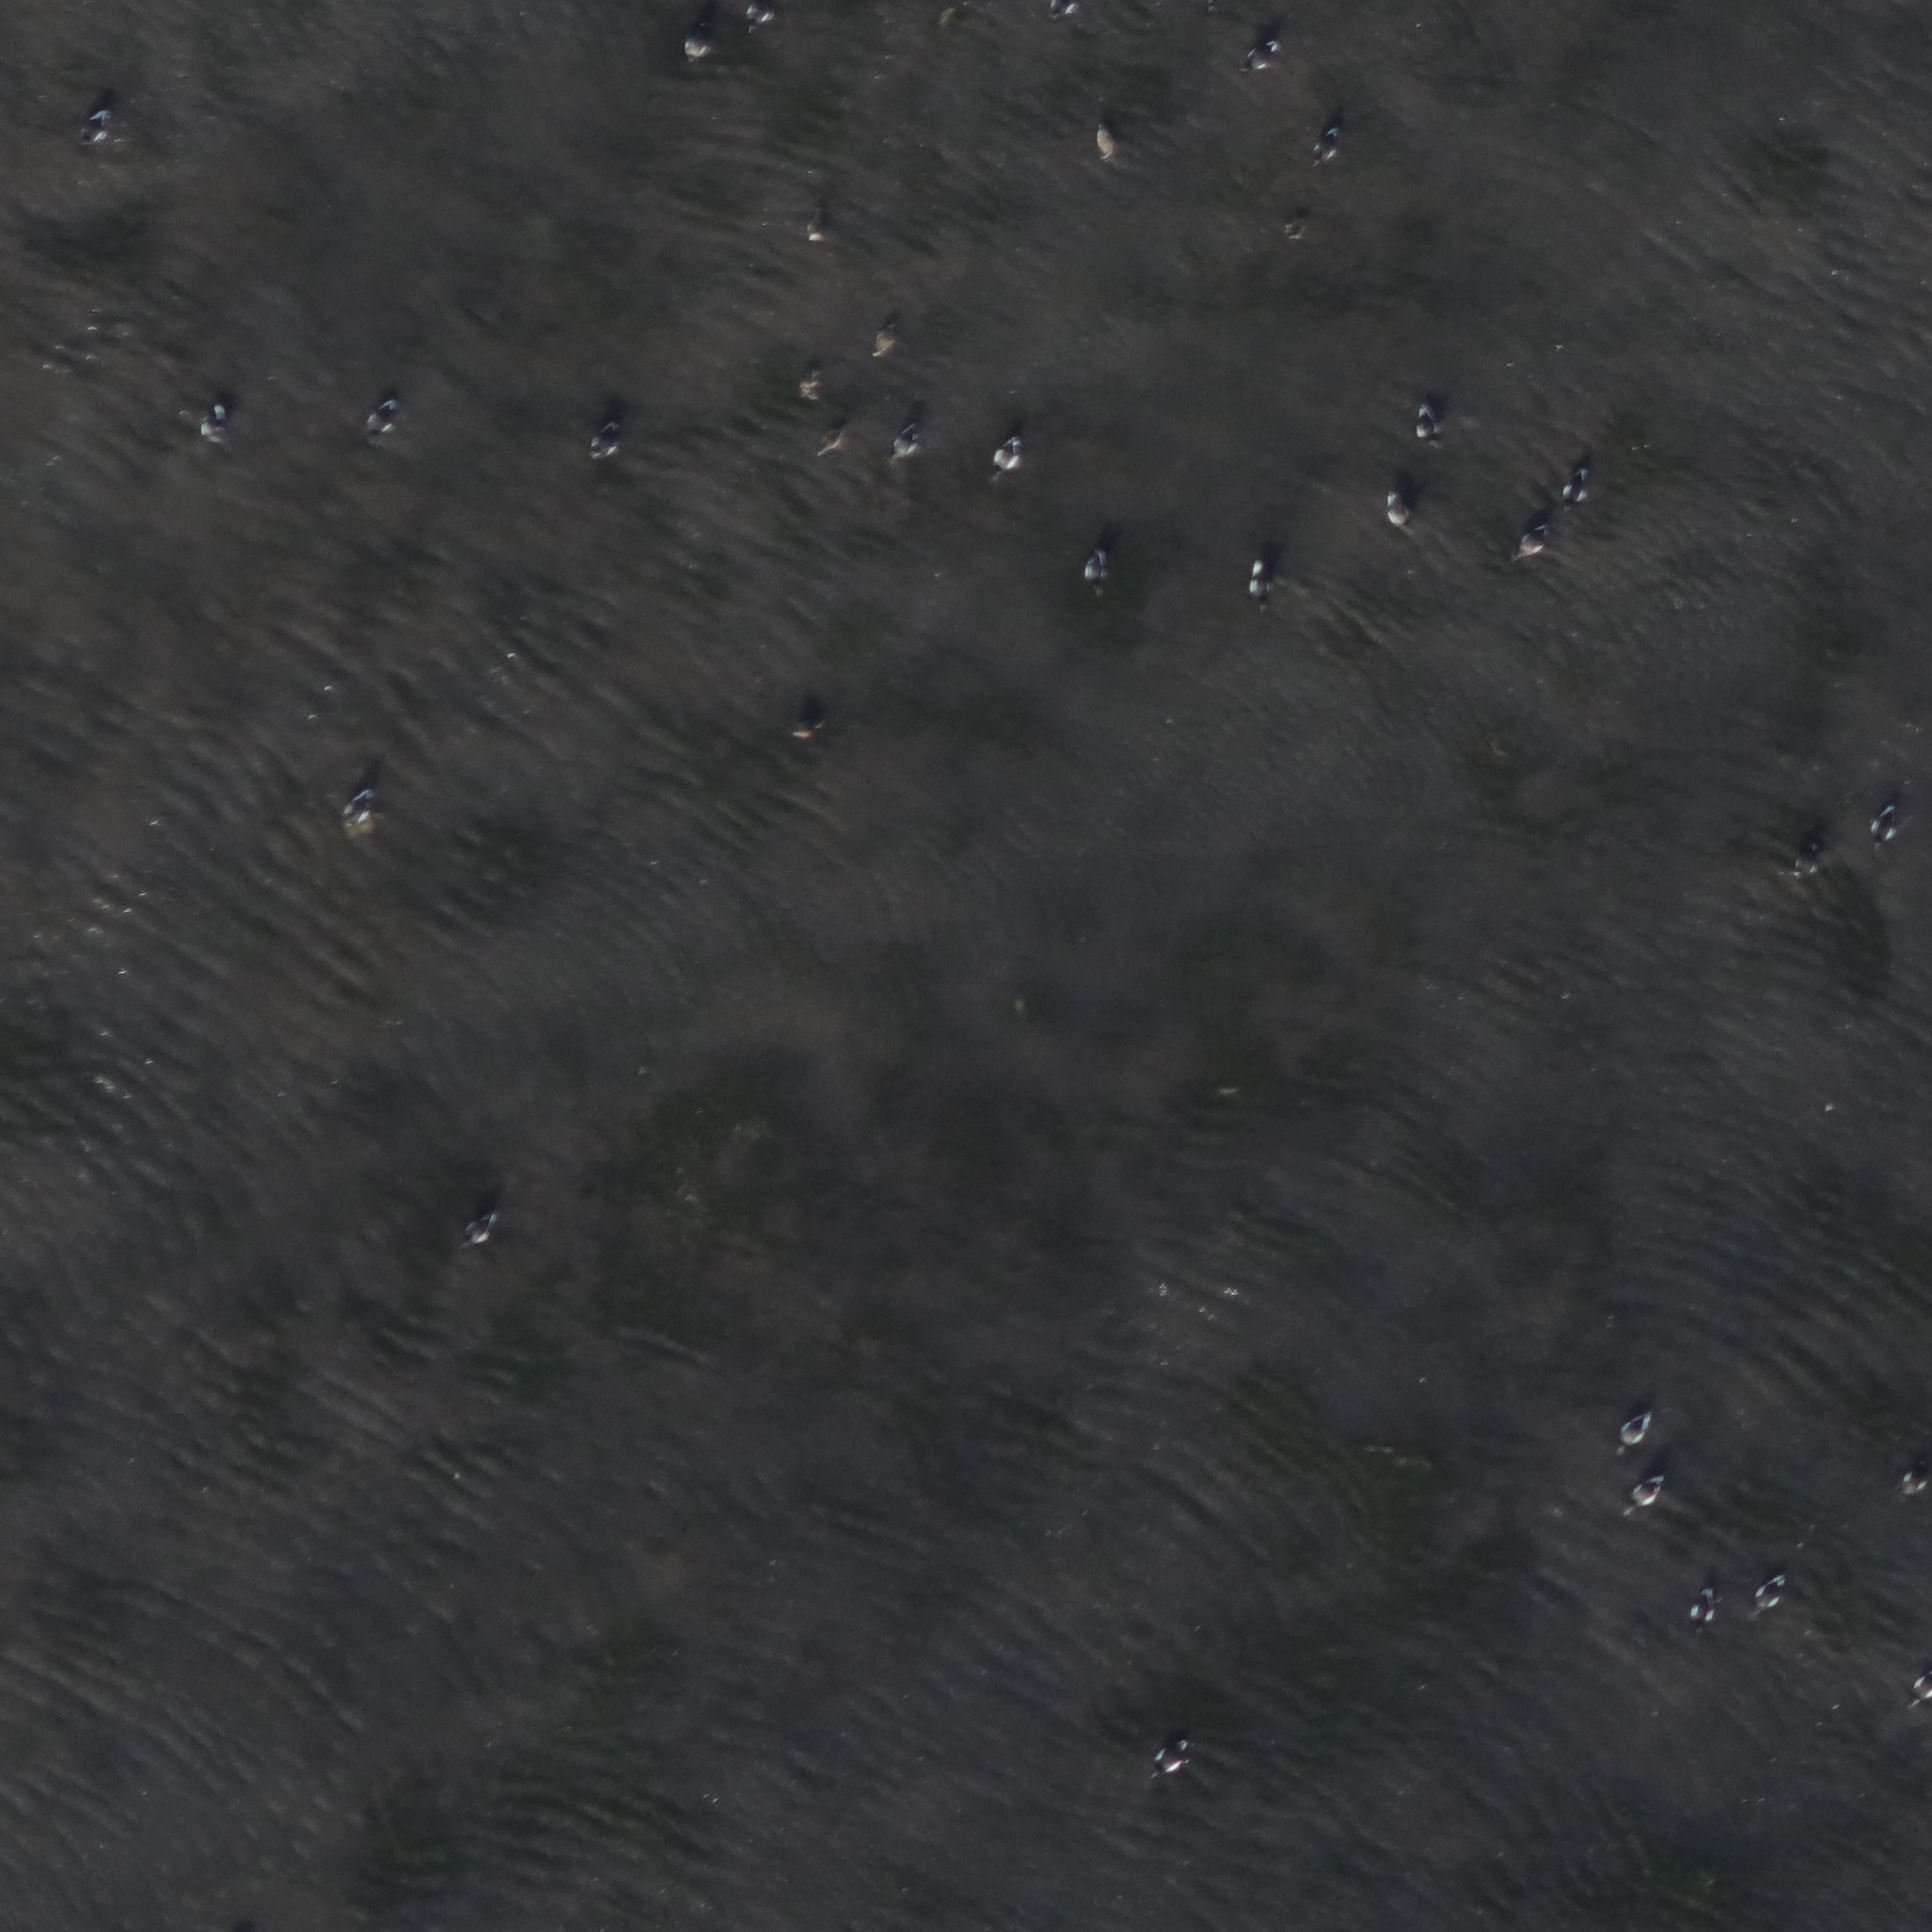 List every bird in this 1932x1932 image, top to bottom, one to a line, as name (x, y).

brant (1063, 2)
brant (756, 11)
brant (691, 46)
brant (1261, 54)
brant (97, 130)
other bird (1104, 138)
brant (1328, 142)
other bird (816, 228)
other bird (1299, 231)
brant (885, 340)
other bird (806, 388)
brant (382, 421)
brant (218, 424)
brant (1429, 425)
other bird (835, 441)
brant (903, 442)
brant (610, 443)
brant (1006, 454)
brant (1574, 488)
brant (1400, 511)
brant (1532, 542)
brant (1097, 568)
brant (1260, 591)
other bird (813, 730)
brant (360, 807)
brant (1886, 825)
brant (1809, 865)
brant (478, 1232)
brant (1633, 1431)
brant (1919, 1482)
brant (1645, 1496)
brant (1769, 1593)
brant (1704, 1613)
brant (1927, 1687)
brant (1173, 1758)